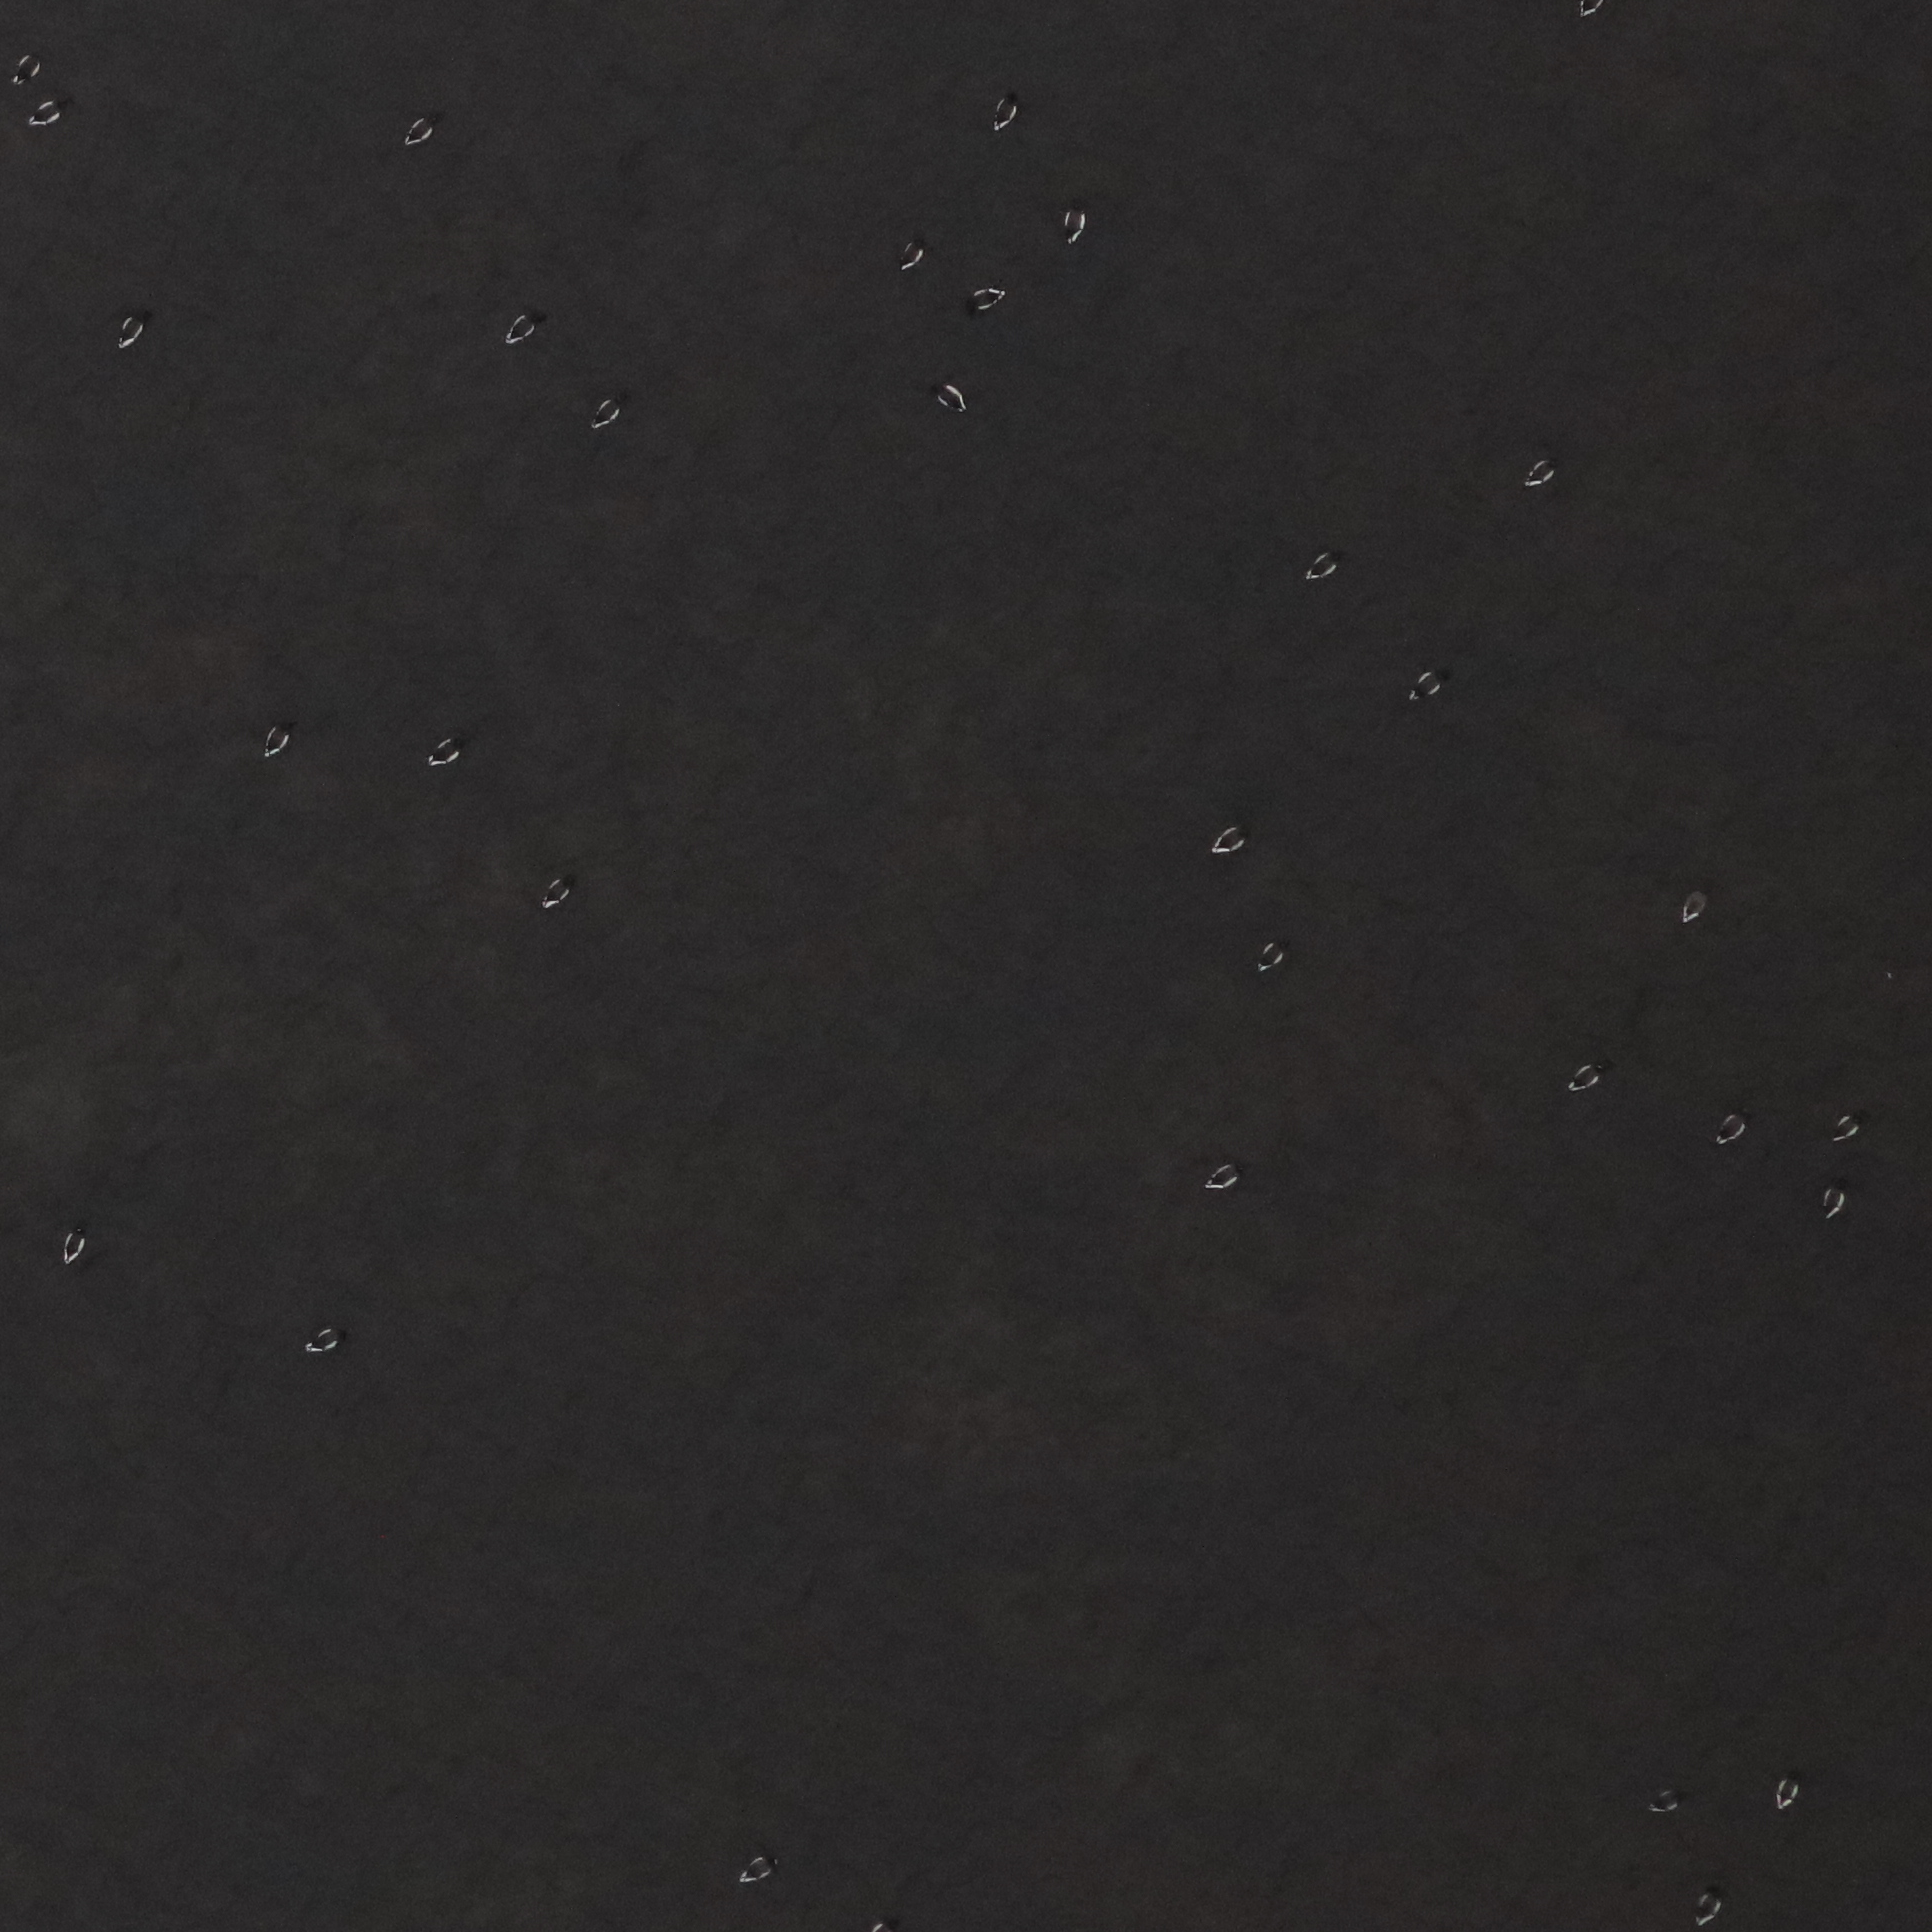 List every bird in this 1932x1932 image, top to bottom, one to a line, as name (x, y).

brant (28, 69)
brant (46, 113)
brant (1005, 113)
brant (420, 131)
brant (1074, 224)
brant (914, 257)
brant (985, 299)
brant (522, 328)
brant (130, 331)
brant (949, 398)
brant (607, 413)
brant (1542, 474)
brant (1323, 566)
brant (1428, 685)
brant (277, 740)
brant (447, 753)
brant (1230, 840)
brant (558, 892)
brant (1694, 904)
brant (1271, 956)
brant (1586, 1078)
brant (1733, 1126)
brant (1846, 1126)
brant (1224, 1177)
brant (1833, 1200)
brant (74, 1245)
brant (327, 1341)
brant (1788, 1791)
brant (1666, 1802)
brant (759, 1870)
brant (1708, 1907)